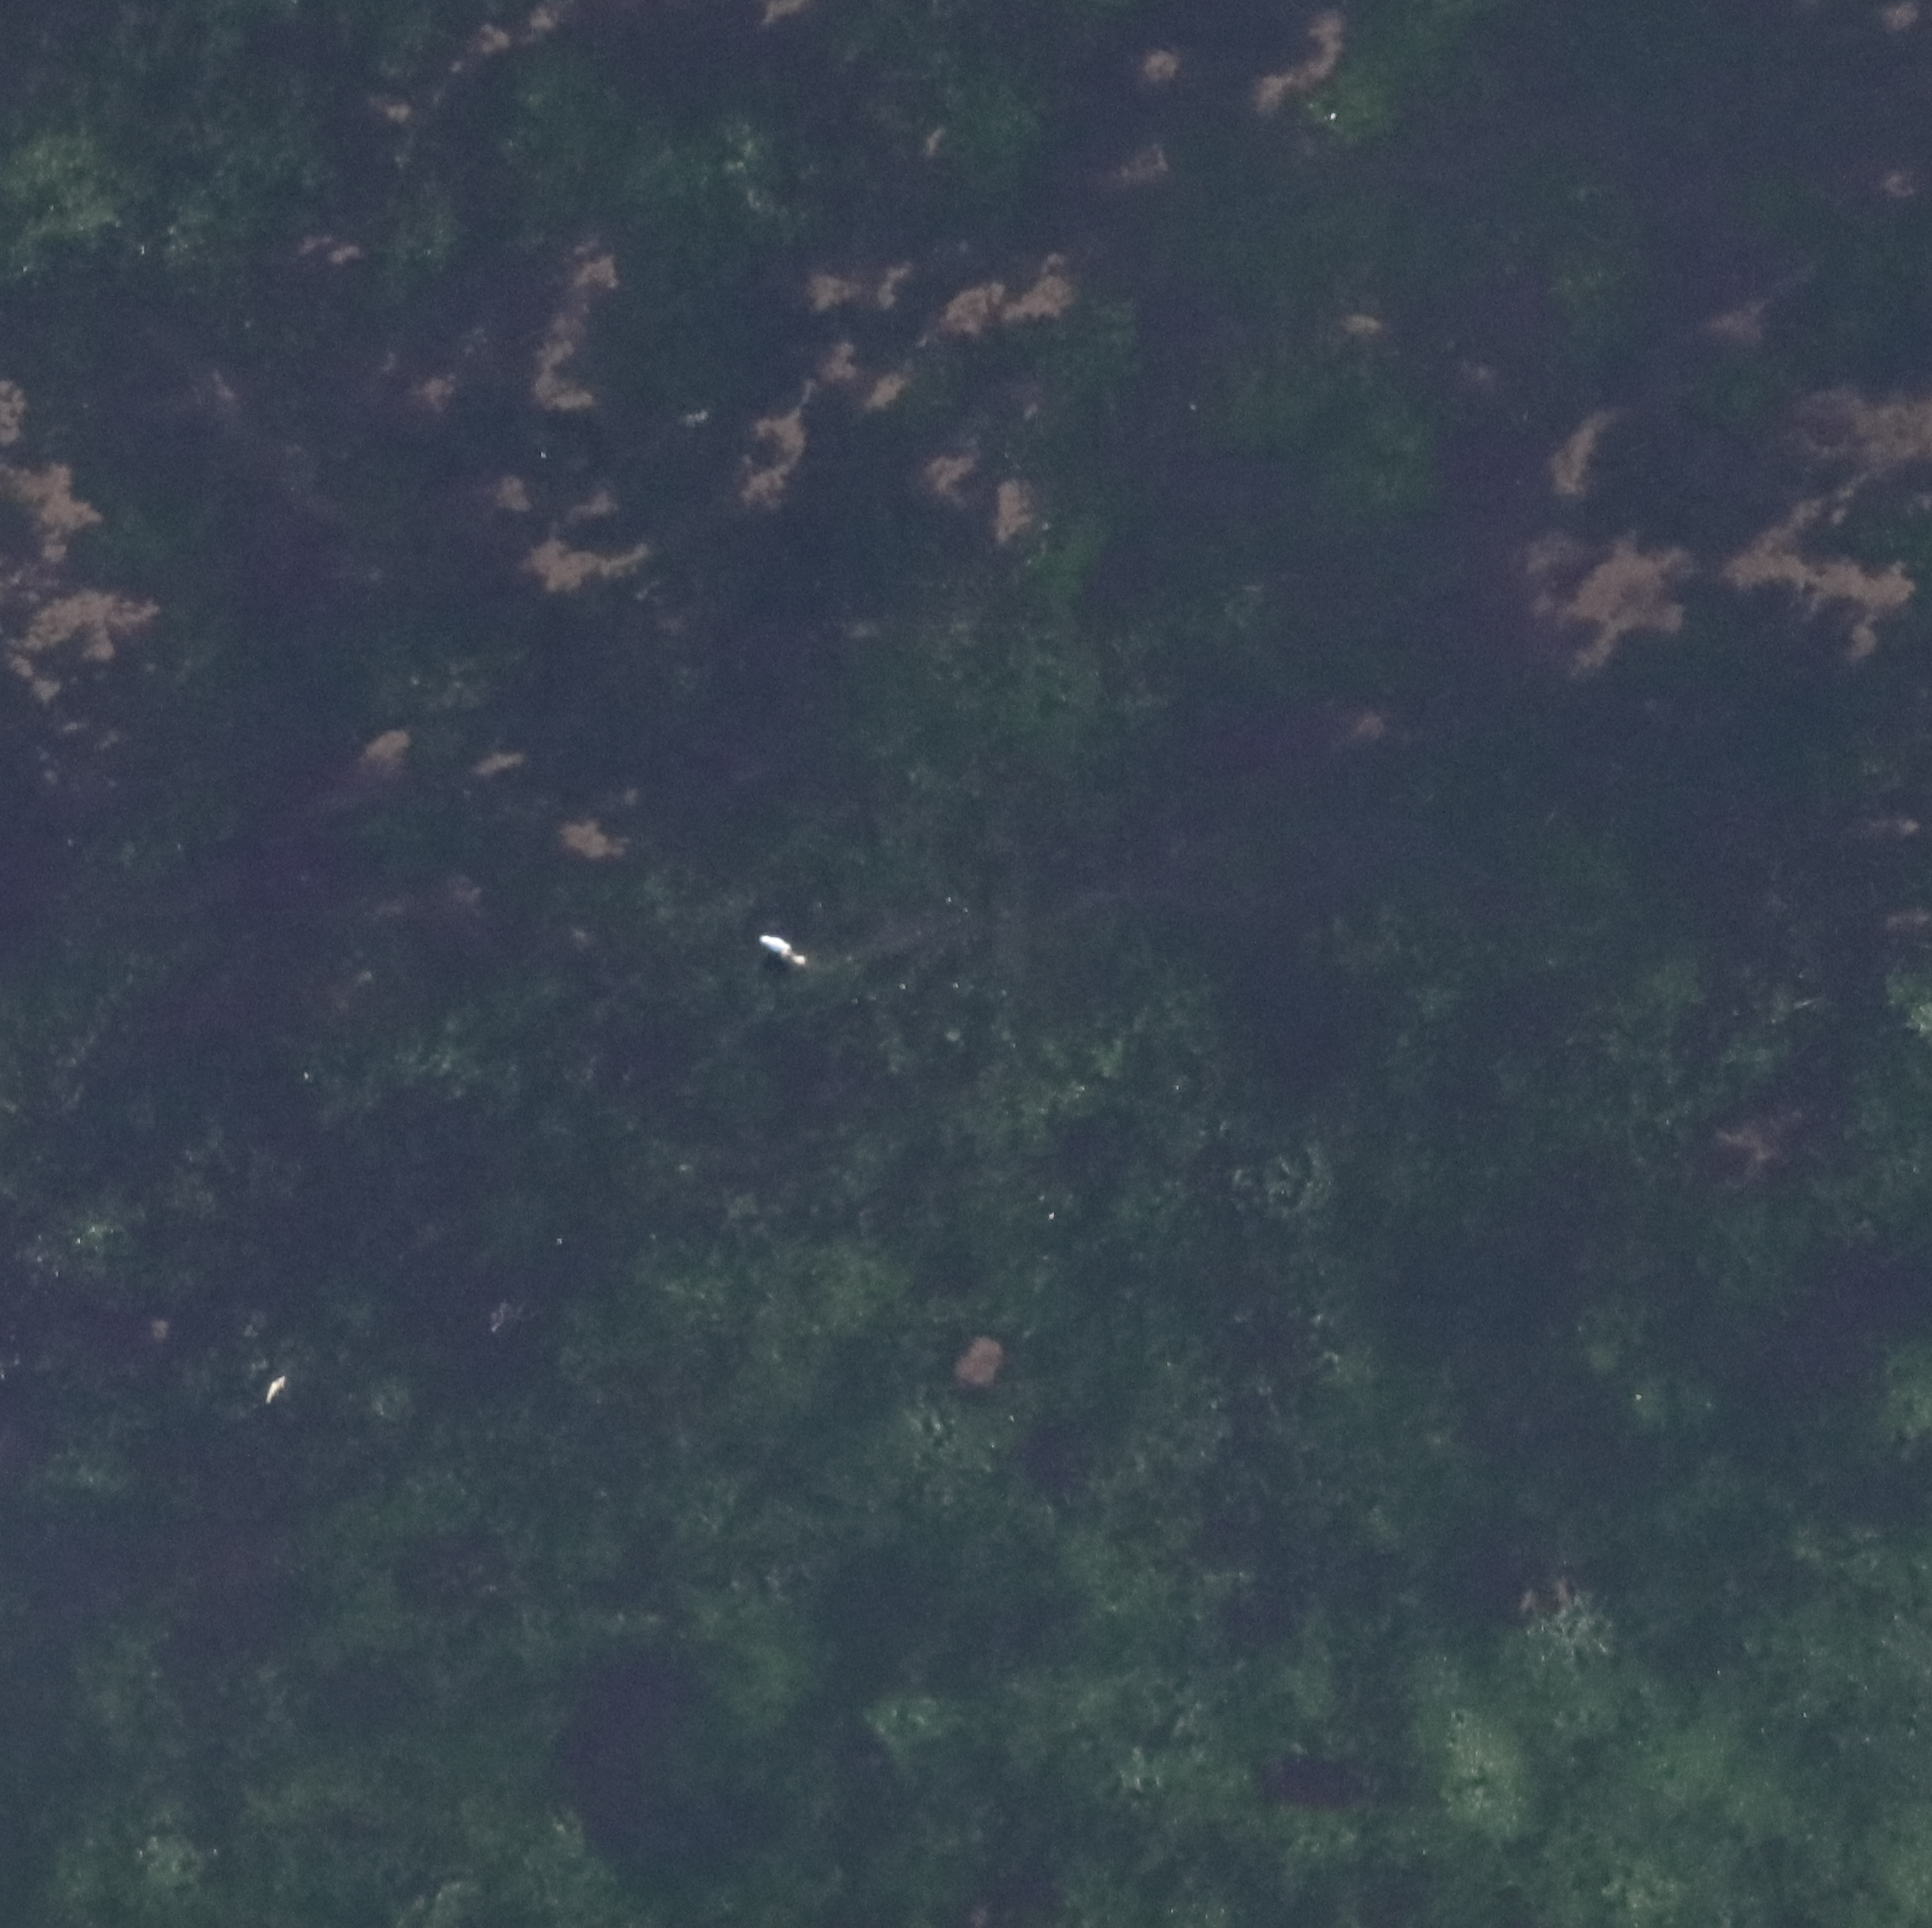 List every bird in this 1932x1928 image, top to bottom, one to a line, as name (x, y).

gull (772, 947)